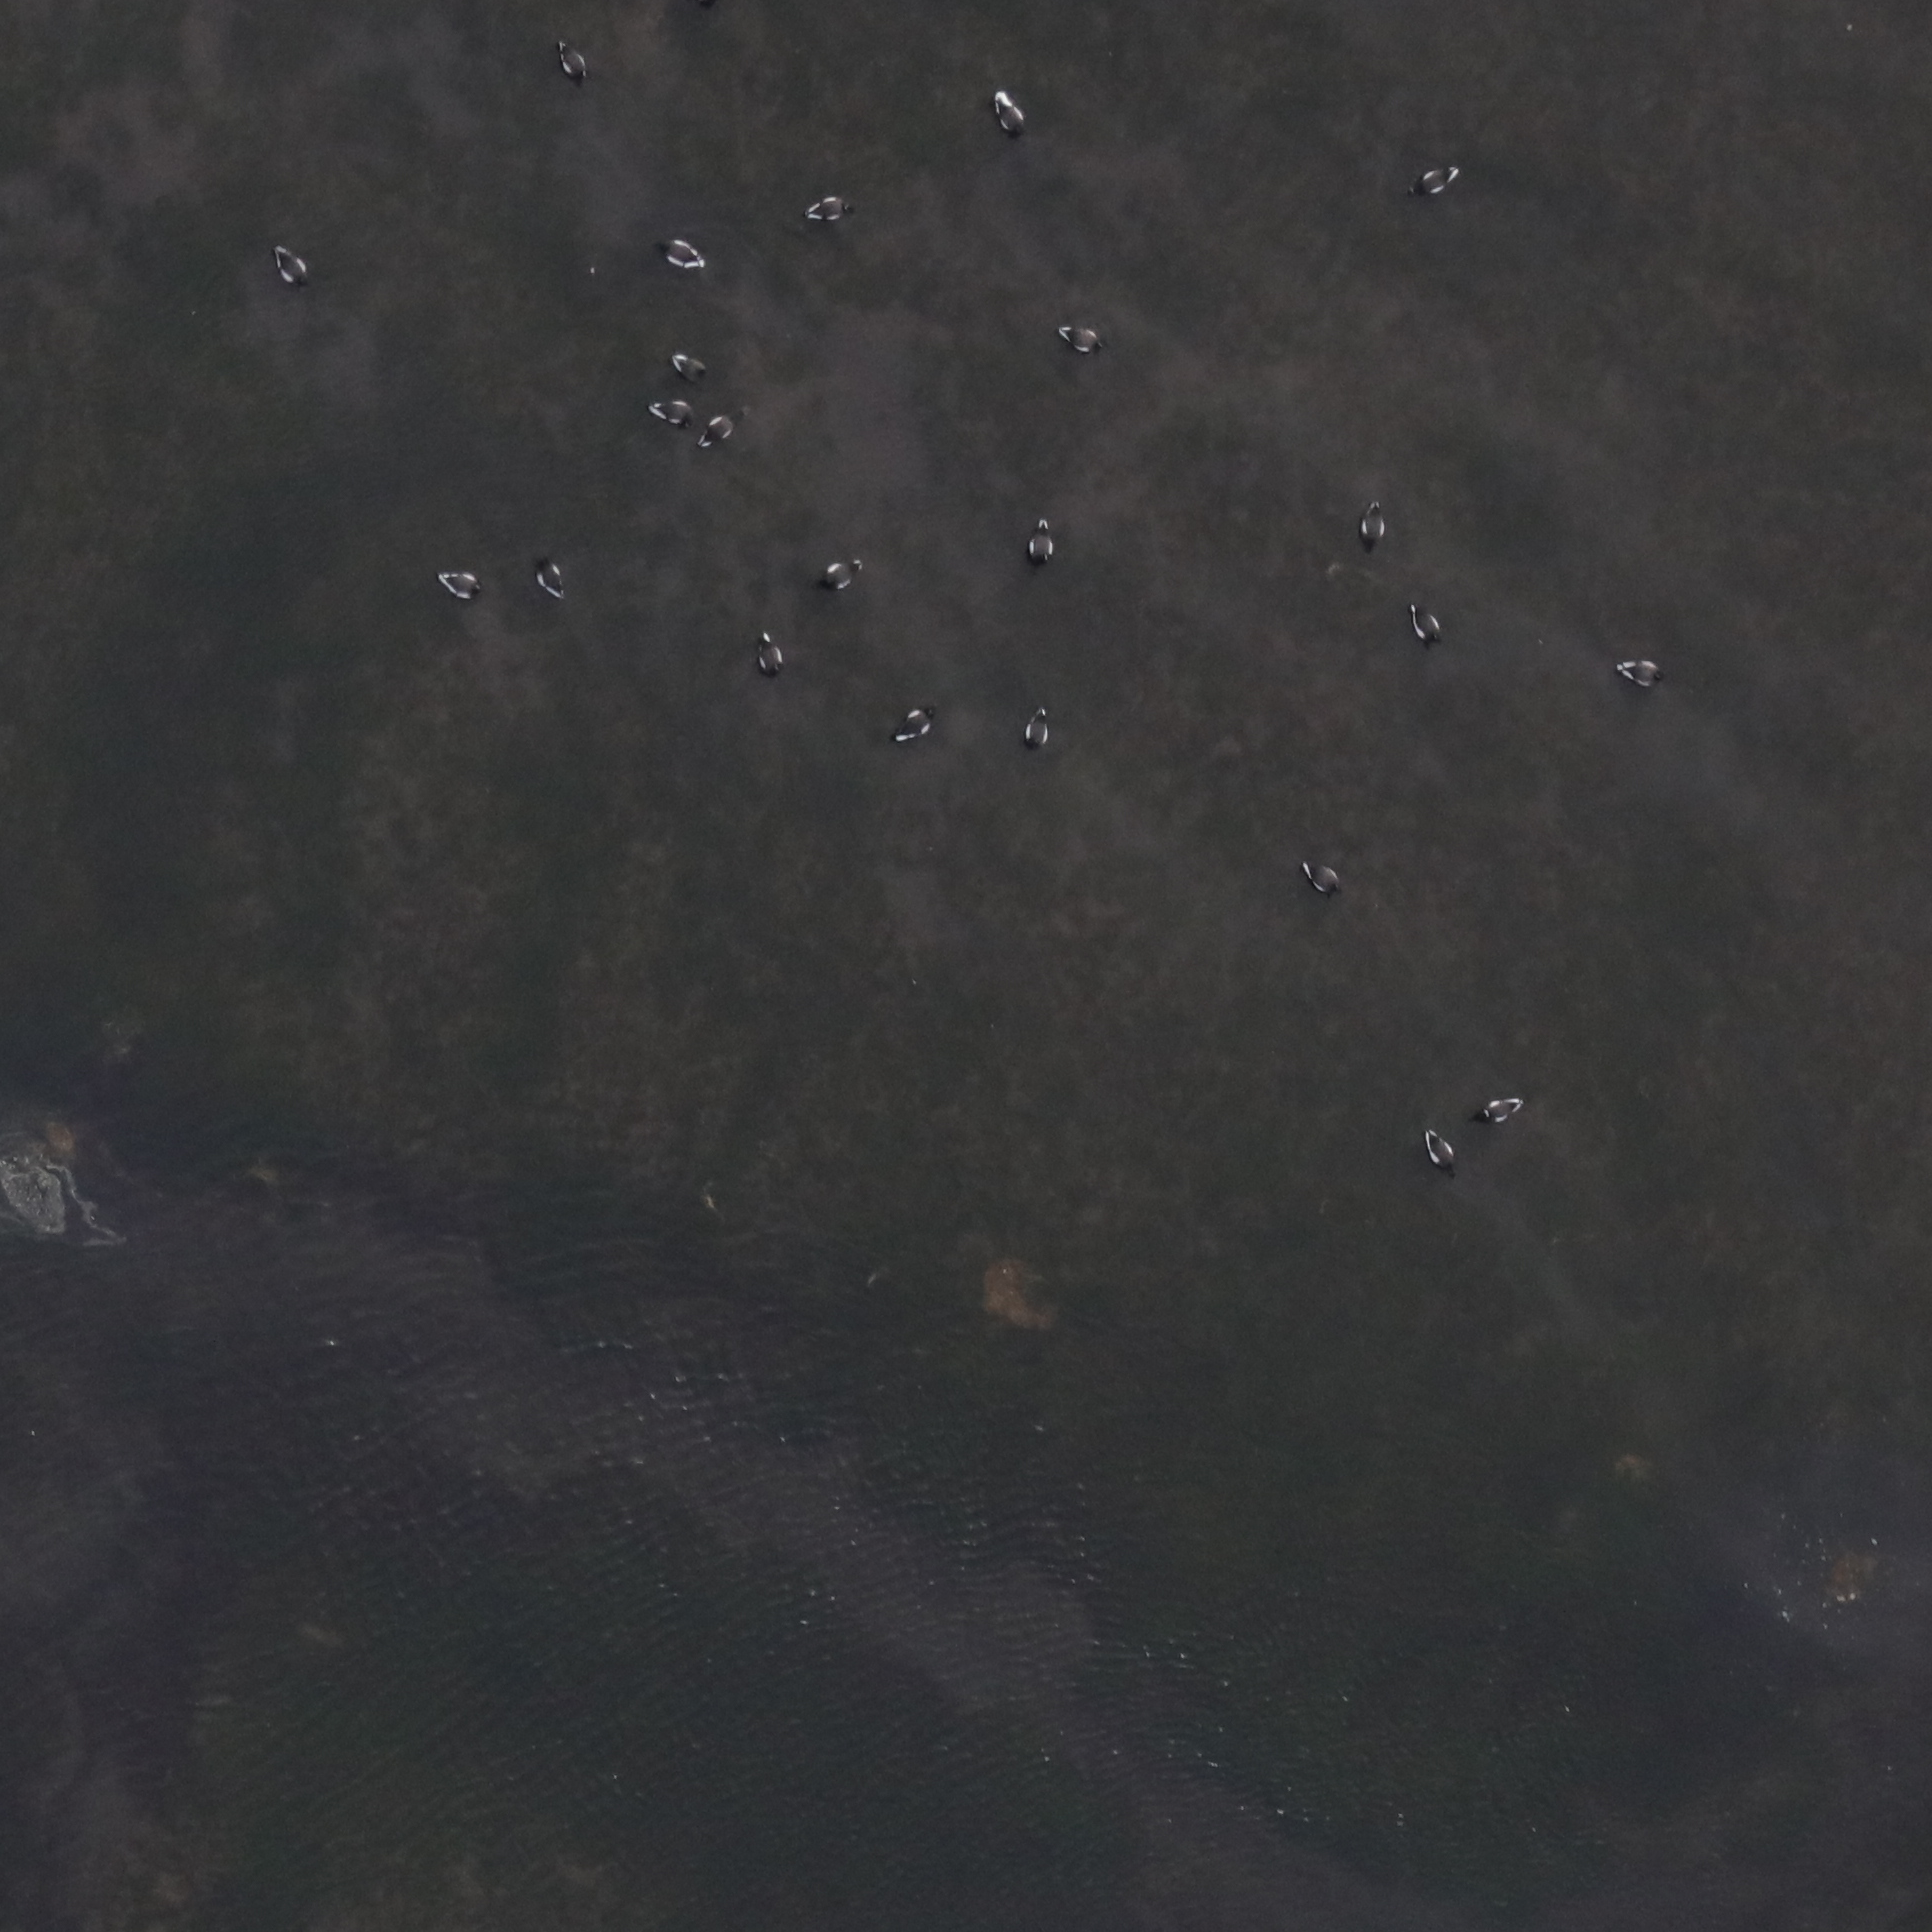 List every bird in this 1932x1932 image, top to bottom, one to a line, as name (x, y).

brant (573, 63)
brant (1009, 115)
brant (1435, 182)
brant (830, 207)
brant (681, 253)
brant (292, 266)
brant (1083, 337)
brant (690, 368)
brant (676, 410)
brant (720, 429)
brant (1374, 525)
brant (1039, 542)
brant (842, 575)
brant (551, 578)
brant (463, 583)
brant (1423, 622)
brant (769, 652)
brant (1642, 672)
brant (914, 724)
brant (1036, 729)
brant (1323, 877)
brant (1500, 1111)
brant (1439, 1150)